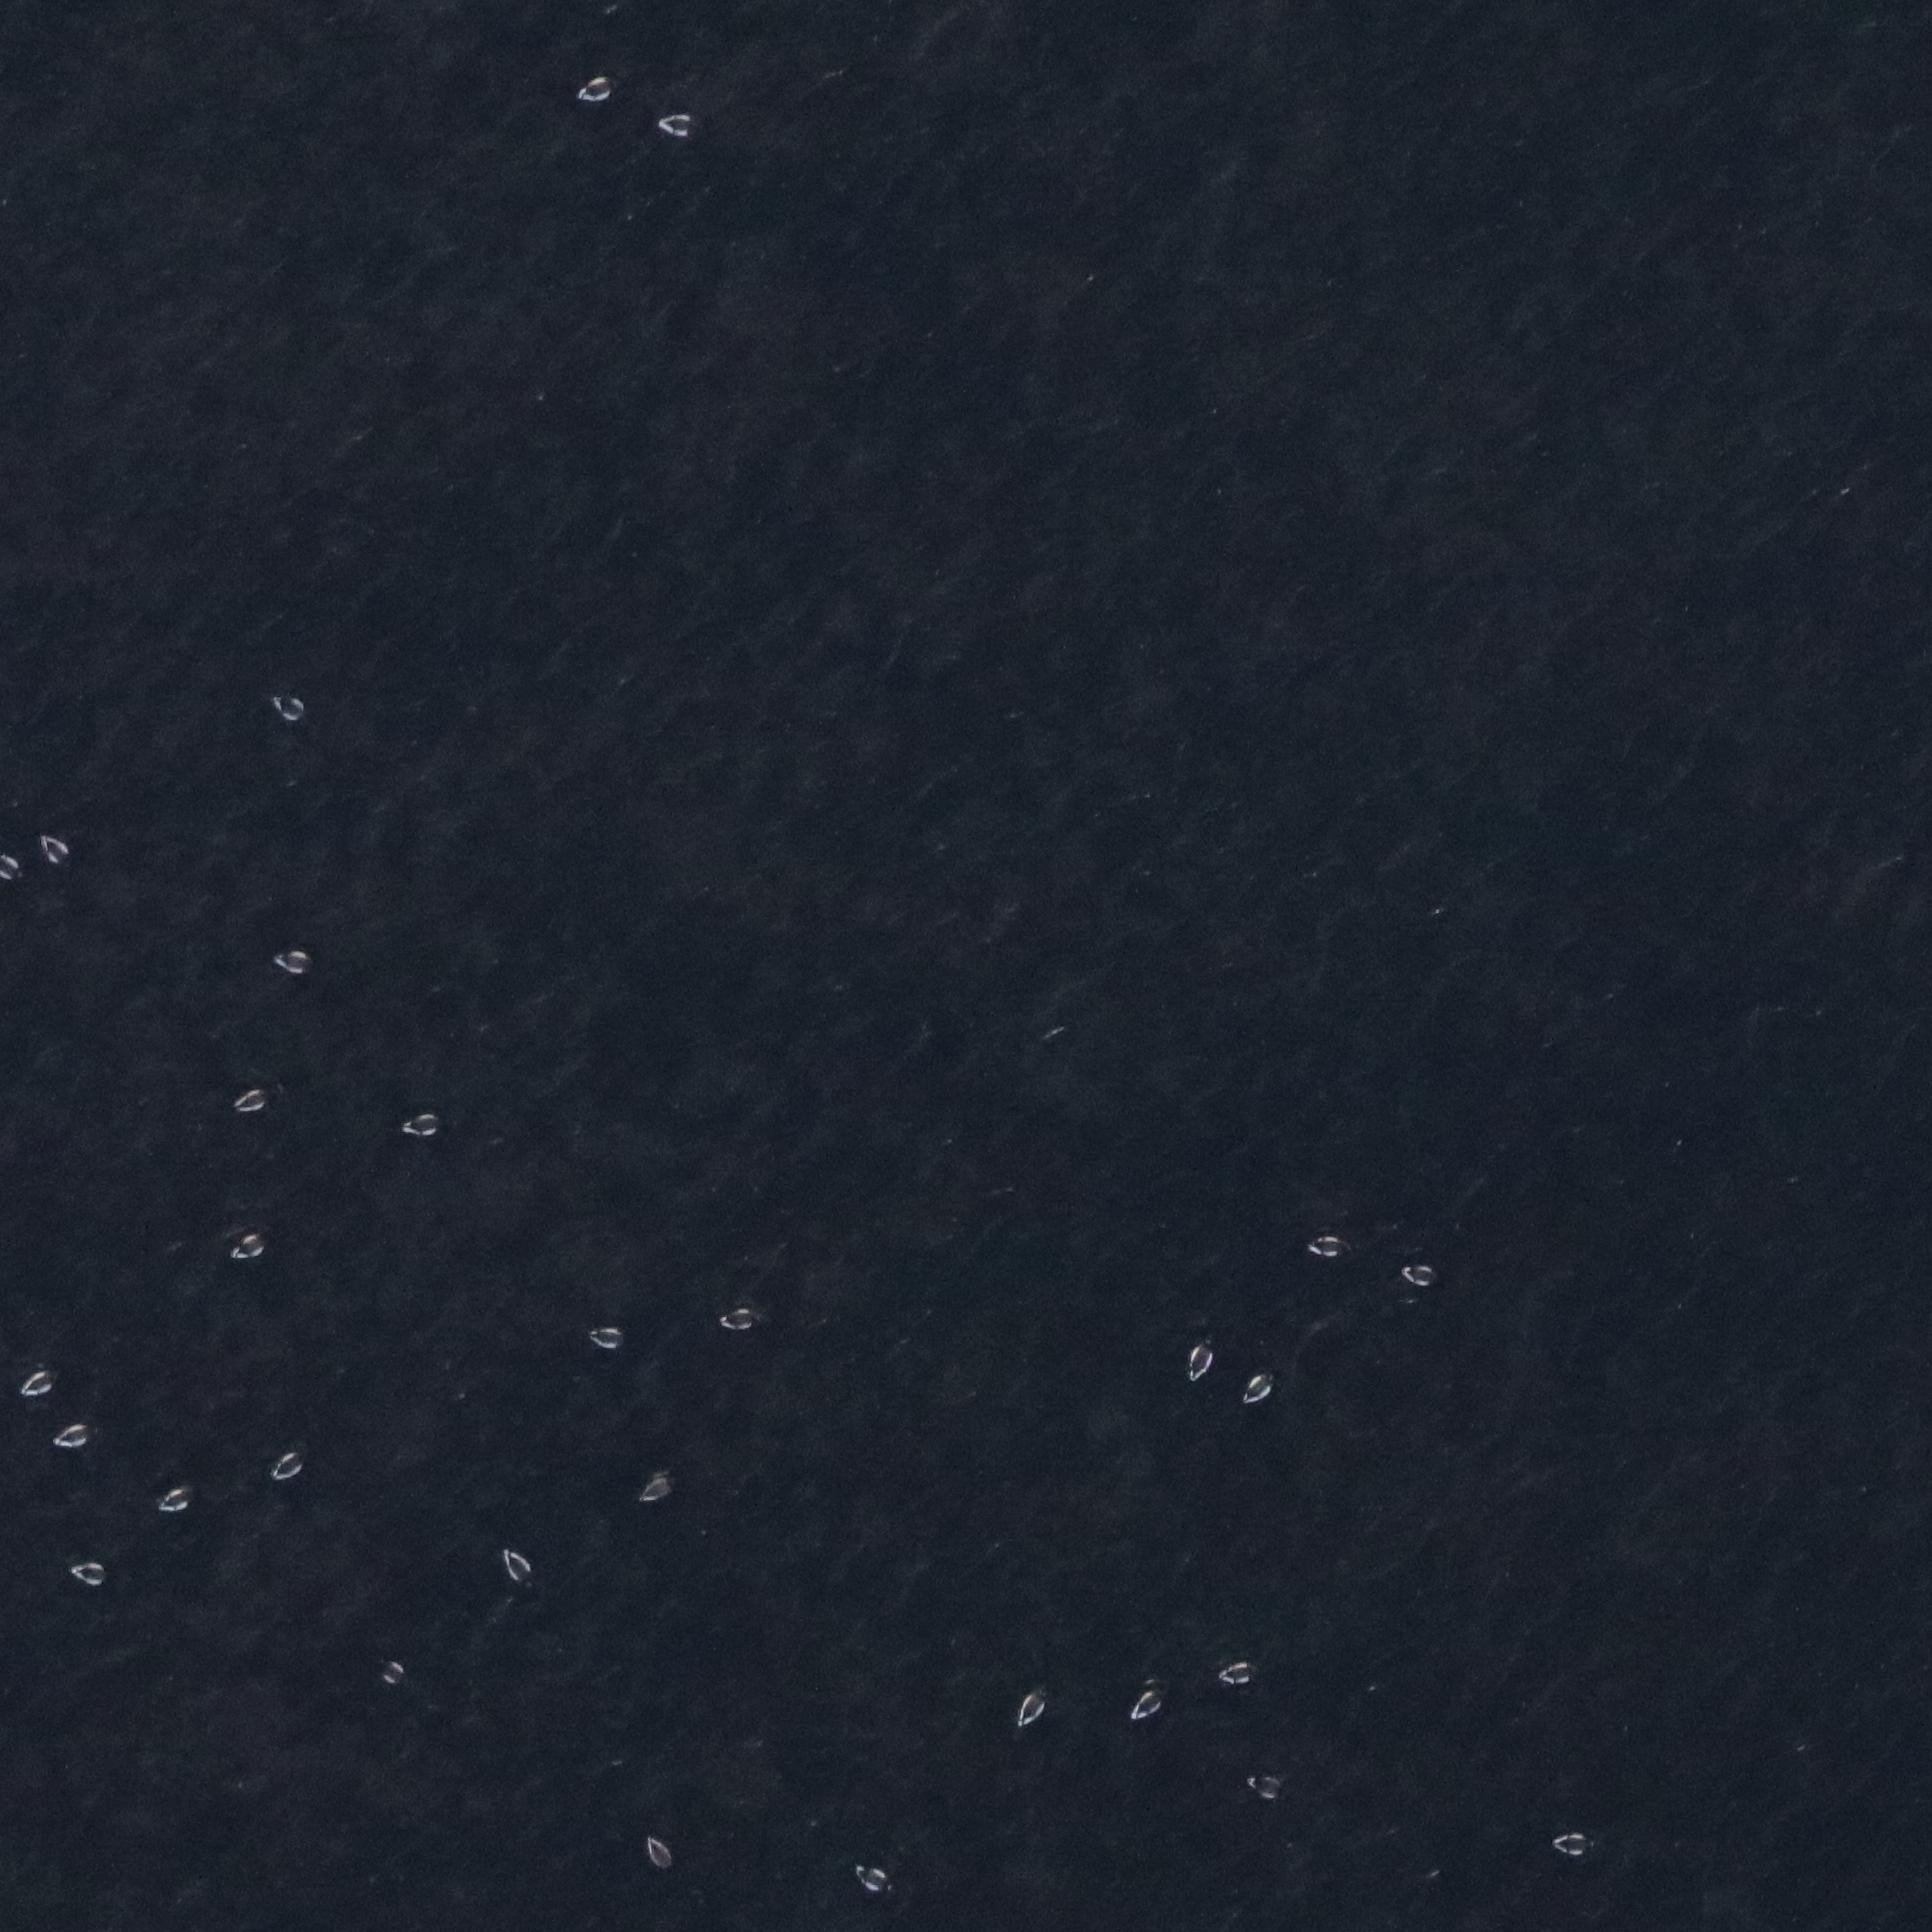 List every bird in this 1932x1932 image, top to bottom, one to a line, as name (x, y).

brant (599, 88)
brant (681, 125)
brant (291, 708)
brant (59, 852)
brant (5, 866)
brant (295, 962)
brant (252, 1101)
brant (424, 1125)
brant (252, 1246)
brant (1329, 1248)
brant (1422, 1276)
brant (740, 1320)
brant (609, 1339)
brant (1200, 1360)
brant (40, 1383)
brant (1257, 1387)
brant (76, 1438)
brant (289, 1466)
brant (658, 1489)
brant (176, 1497)
brant (519, 1569)
brant (93, 1576)
brant (392, 1673)
brant (1237, 1673)
brant (1148, 1703)
brant (1034, 1707)
brant (1266, 1788)
brant (1575, 1845)
brant (661, 1856)
brant (873, 1880)